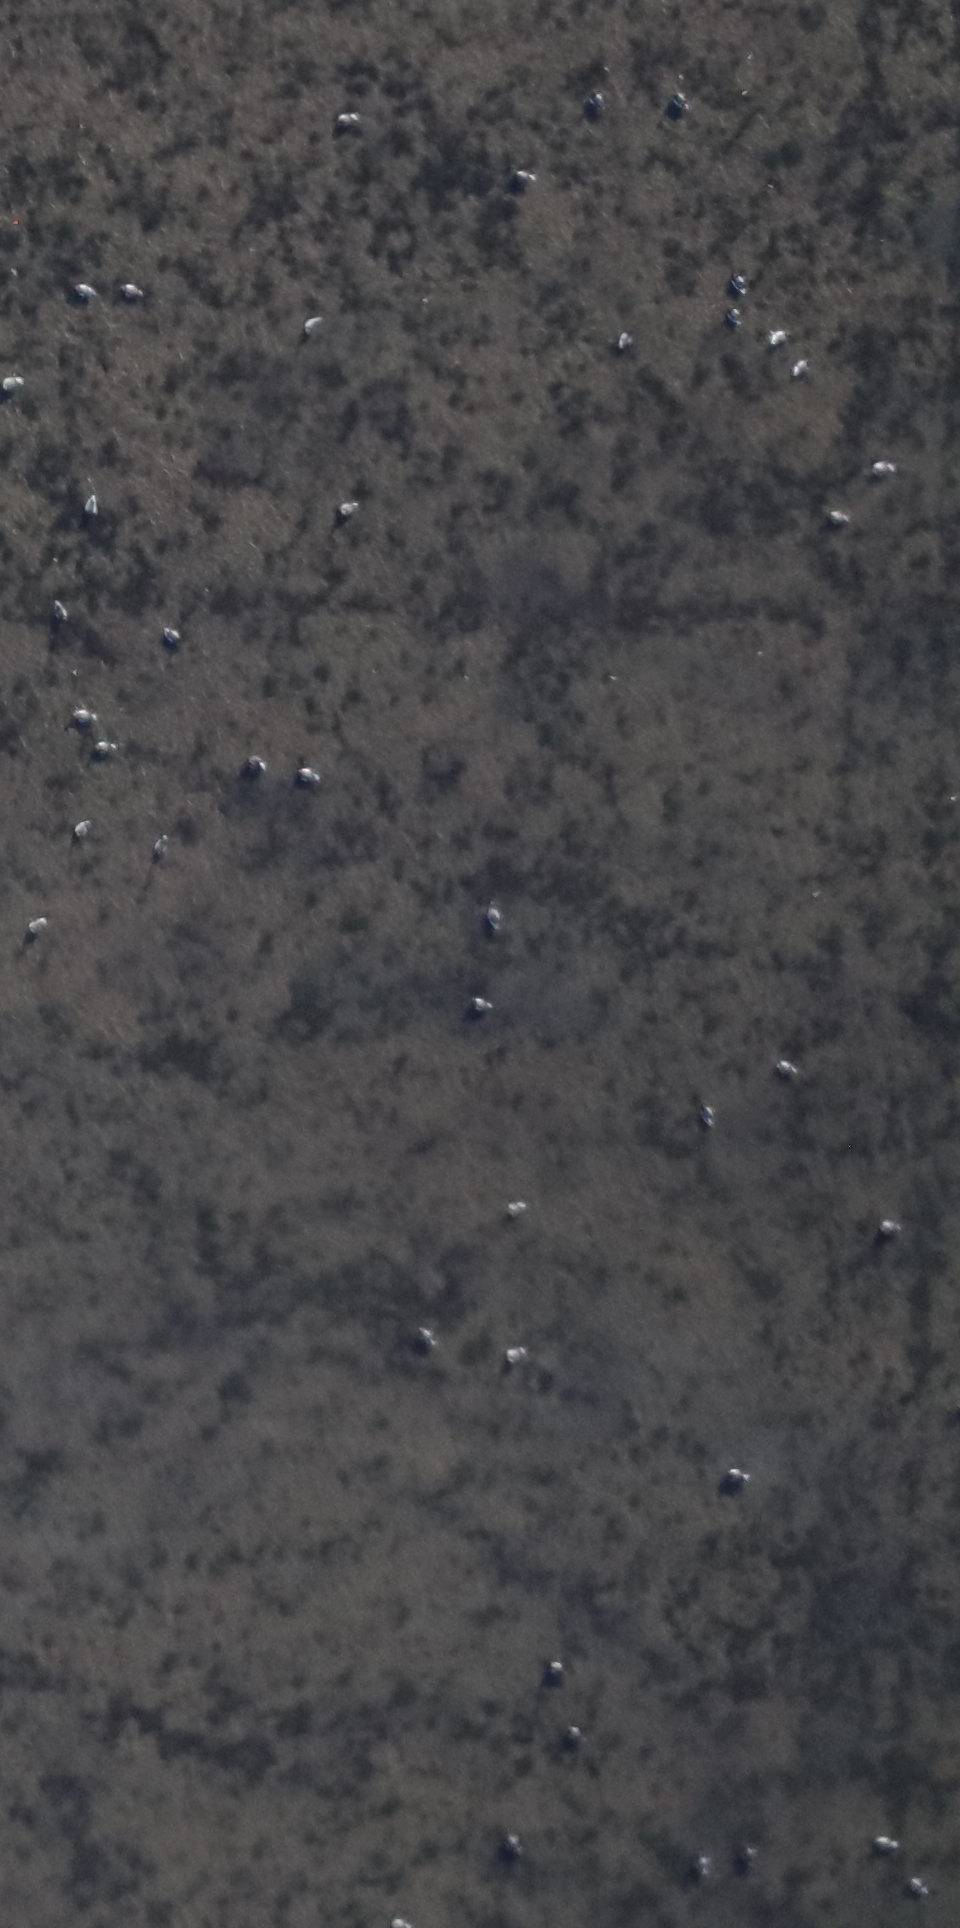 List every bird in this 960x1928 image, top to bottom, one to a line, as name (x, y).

brant (596, 100)
brant (678, 100)
brant (347, 119)
brant (525, 176)
brant (740, 283)
brant (85, 290)
brant (131, 290)
brant (734, 317)
brant (314, 323)
brant (778, 337)
brant (625, 340)
brant (802, 368)
brant (9, 381)
brant (883, 469)
brant (92, 505)
brant (347, 509)
brant (839, 518)
brant (61, 611)
brant (172, 635)
brant (84, 716)
brant (106, 748)
brant (255, 762)
brant (307, 775)
brant (83, 830)
brant (161, 848)
brant (493, 917)
brant (37, 926)
brant (481, 1005)
brant (785, 1068)
brant (706, 1116)
brant (515, 1209)
brant (890, 1230)
brant (423, 1333)
brant (515, 1356)
brant (739, 1476)
brant (557, 1667)
brant (572, 1734)
brant (512, 1843)
brant (886, 1844)
brant (748, 1855)
brant (704, 1866)
brant (918, 1887)